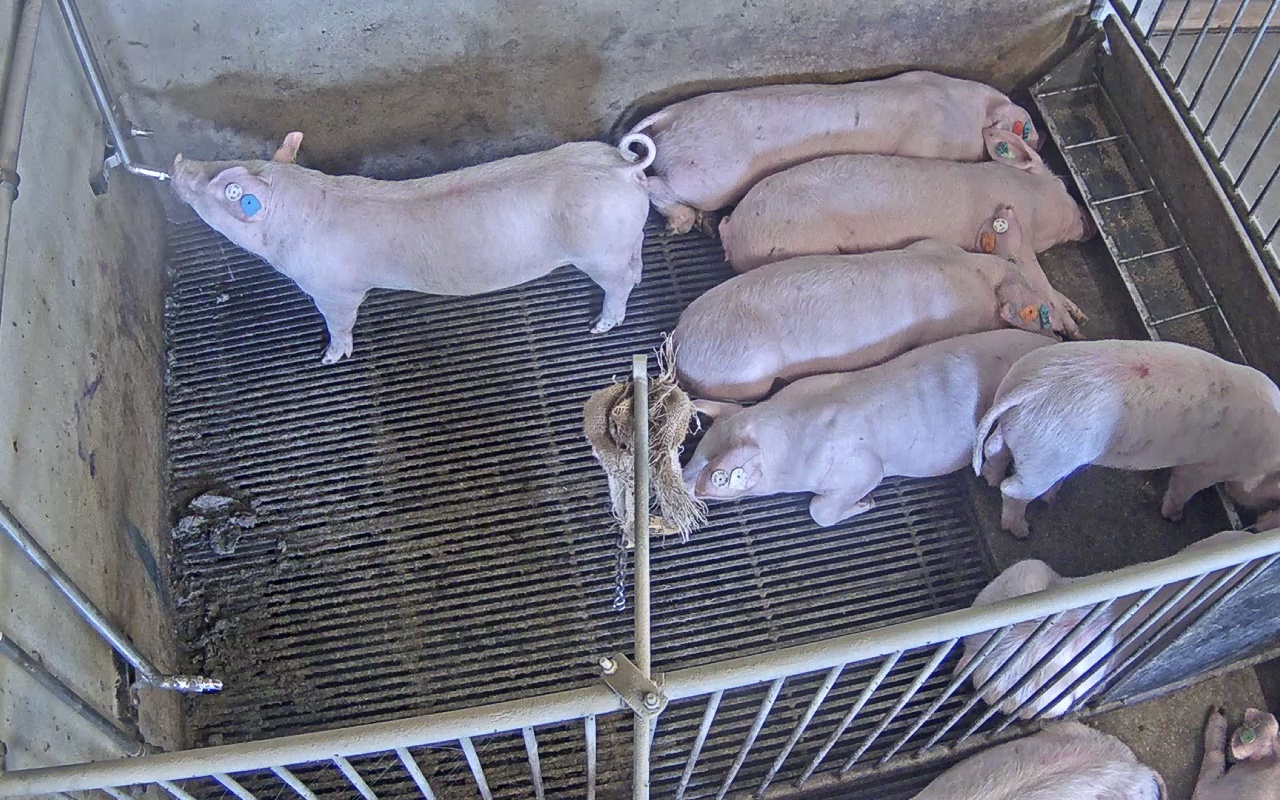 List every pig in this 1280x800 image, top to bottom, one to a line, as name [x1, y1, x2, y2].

pig [628, 69, 1047, 237]
pig [717, 129, 1098, 337]
pig [166, 131, 656, 366]
pig [665, 204, 1065, 404]
pig [681, 327, 1060, 528]
pig [973, 338, 1278, 539]
pig [960, 510, 1278, 719]
pig [1191, 700, 1279, 797]
pig [912, 716, 1169, 799]